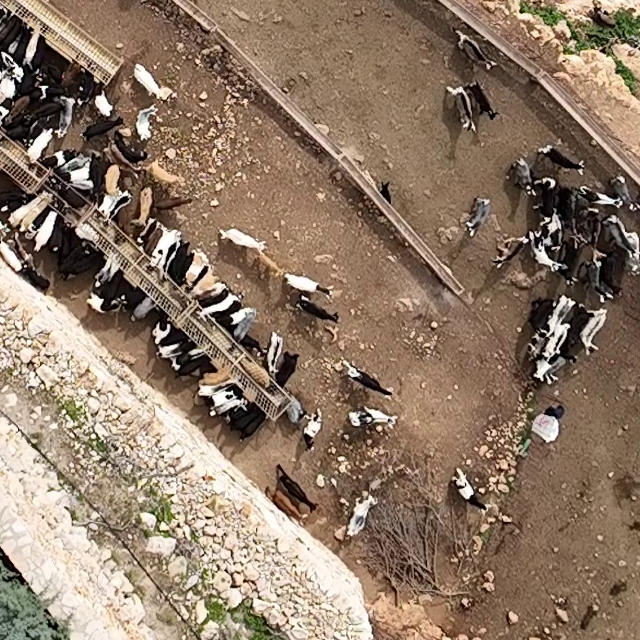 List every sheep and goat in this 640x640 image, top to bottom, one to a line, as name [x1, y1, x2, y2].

goat [0, 5, 20, 43]
goat [0, 8, 27, 50]
goat [0, 10, 12, 37]
goat [10, 20, 28, 53]
goat [24, 23, 41, 65]
goat [11, 27, 33, 62]
goat [34, 27, 48, 68]
goat [455, 30, 497, 70]
goat [0, 46, 22, 80]
goat [62, 52, 82, 92]
goat [134, 61, 164, 101]
goat [17, 62, 35, 94]
goat [35, 63, 61, 84]
goat [77, 63, 97, 104]
goat [76, 75, 109, 122]
goat [0, 78, 15, 98]
goat [465, 82, 500, 118]
goat [30, 84, 67, 103]
goat [447, 86, 476, 132]
goat [95, 89, 113, 116]
goat [3, 96, 30, 128]
goat [55, 97, 76, 139]
goat [0, 100, 11, 130]
goat [28, 102, 64, 124]
goat [137, 105, 157, 141]
goat [9, 111, 25, 130]
goat [79, 116, 123, 139]
goat [23, 118, 45, 147]
goat [0, 125, 26, 142]
goat [26, 128, 52, 163]
goat [113, 132, 147, 160]
goat [104, 139, 142, 178]
goat [538, 145, 585, 176]
goat [34, 148, 76, 172]
goat [90, 151, 106, 197]
goat [53, 153, 91, 175]
goat [511, 157, 536, 196]
goat [148, 159, 185, 184]
goat [48, 162, 90, 182]
goat [106, 165, 123, 194]
goat [47, 174, 85, 208]
goat [611, 175, 639, 212]
goat [534, 178, 556, 190]
goat [65, 181, 94, 189]
goat [580, 186, 622, 208]
goat [132, 187, 153, 227]
goat [565, 188, 587, 247]
goat [95, 189, 120, 217]
goat [0, 191, 30, 206]
goat [9, 191, 45, 227]
goat [103, 191, 131, 228]
goat [20, 194, 53, 232]
goat [154, 196, 193, 209]
goat [467, 198, 490, 238]
goat [0, 199, 26, 213]
goat [32, 199, 57, 231]
goat [48, 206, 71, 251]
goat [0, 209, 10, 234]
goat [548, 211, 563, 250]
goat [33, 212, 59, 250]
goat [588, 212, 606, 260]
goat [604, 214, 639, 258]
goat [542, 216, 551, 247]
goat [136, 218, 158, 245]
goat [57, 220, 71, 257]
goat [76, 222, 98, 243]
goat [218, 226, 267, 256]
goat [143, 228, 163, 255]
goat [529, 229, 563, 271]
goat [147, 230, 179, 272]
goat [9, 231, 33, 263]
goat [625, 231, 639, 278]
goat [0, 234, 21, 273]
goat [491, 235, 527, 266]
goat [157, 240, 180, 281]
goat [607, 242, 624, 296]
goat [167, 243, 188, 279]
goat [57, 244, 91, 271]
goat [564, 244, 590, 282]
goat [63, 249, 102, 278]
goat [184, 251, 208, 287]
goat [95, 252, 121, 288]
goat [173, 253, 195, 287]
goat [103, 260, 130, 299]
goat [583, 260, 612, 302]
goat [22, 261, 51, 289]
goat [186, 265, 209, 291]
goat [183, 267, 220, 302]
goat [284, 272, 335, 298]
goat [115, 279, 136, 296]
goat [124, 281, 146, 311]
goat [193, 281, 225, 302]
goat [199, 287, 228, 310]
goat [197, 290, 241, 322]
goat [87, 294, 128, 314]
goat [130, 294, 160, 321]
goat [295, 294, 339, 322]
goat [545, 295, 576, 338]
goat [527, 298, 556, 329]
goat [206, 302, 240, 321]
goat [152, 304, 172, 343]
goat [569, 305, 591, 342]
goat [208, 306, 256, 330]
goat [579, 306, 608, 353]
goat [228, 314, 255, 355]
goat [543, 325, 570, 361]
goat [156, 327, 191, 344]
goat [526, 330, 547, 358]
goat [266, 332, 282, 374]
goat [242, 333, 265, 357]
goat [157, 339, 200, 359]
goat [164, 340, 200, 356]
goat [230, 343, 269, 388]
goat [171, 344, 211, 370]
goat [266, 351, 300, 395]
goat [176, 353, 216, 377]
goat [533, 353, 578, 381]
goat [545, 357, 566, 384]
goat [340, 358, 394, 400]
goat [195, 359, 224, 375]
goat [199, 363, 231, 387]
goat [198, 373, 242, 397]
goat [210, 381, 245, 411]
goat [286, 394, 305, 425]
goat [209, 399, 248, 415]
goat [224, 402, 256, 422]
goat [348, 406, 397, 430]
goat [304, 407, 322, 451]
goat [230, 409, 261, 429]
goat [240, 410, 265, 440]
goat [277, 464, 319, 513]
goat [453, 468, 487, 511]
goat [266, 485, 308, 525]
goat [347, 494, 376, 537]